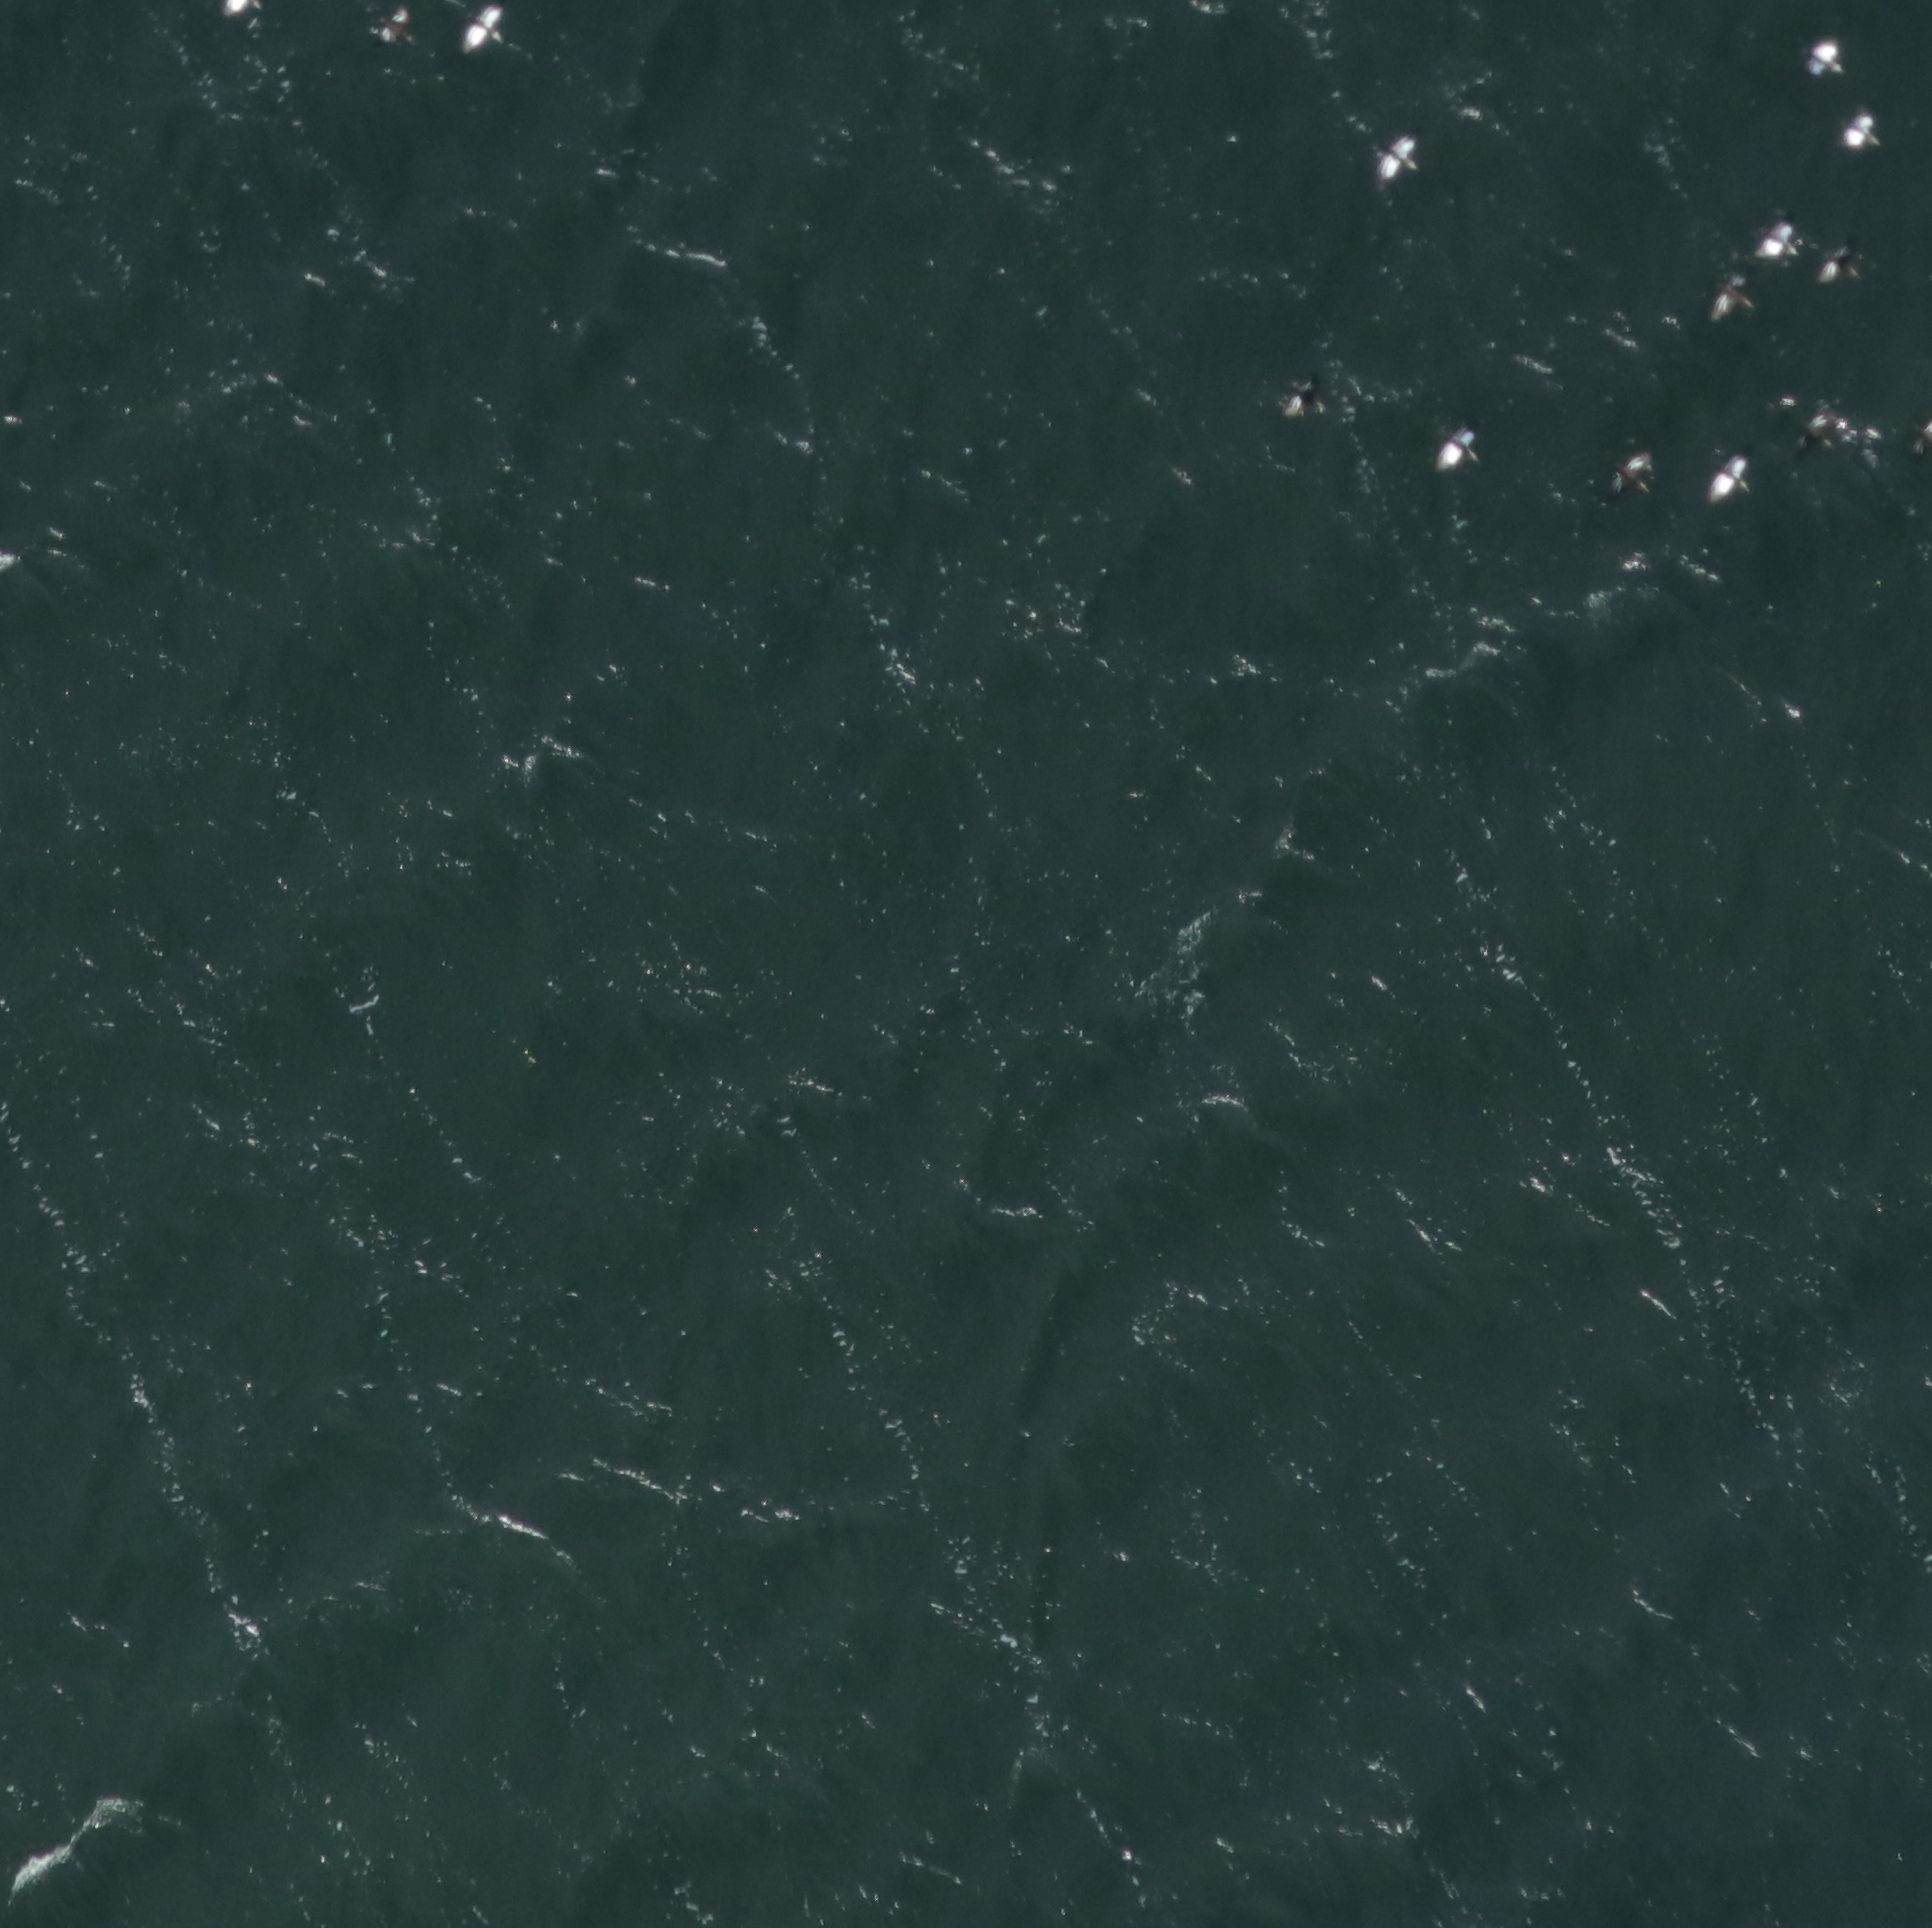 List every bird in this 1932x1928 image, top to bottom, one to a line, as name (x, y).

other bird (480, 25)
other bird (394, 27)
other bird (1830, 61)
other bird (1858, 130)
other bird (1399, 157)
other bird (1780, 242)
other bird (1841, 264)
other bird (1735, 291)
other bird (1305, 397)
other bird (1809, 428)
other bird (1925, 435)
other bird (1464, 447)
other bird (1631, 474)
other bird (1735, 477)